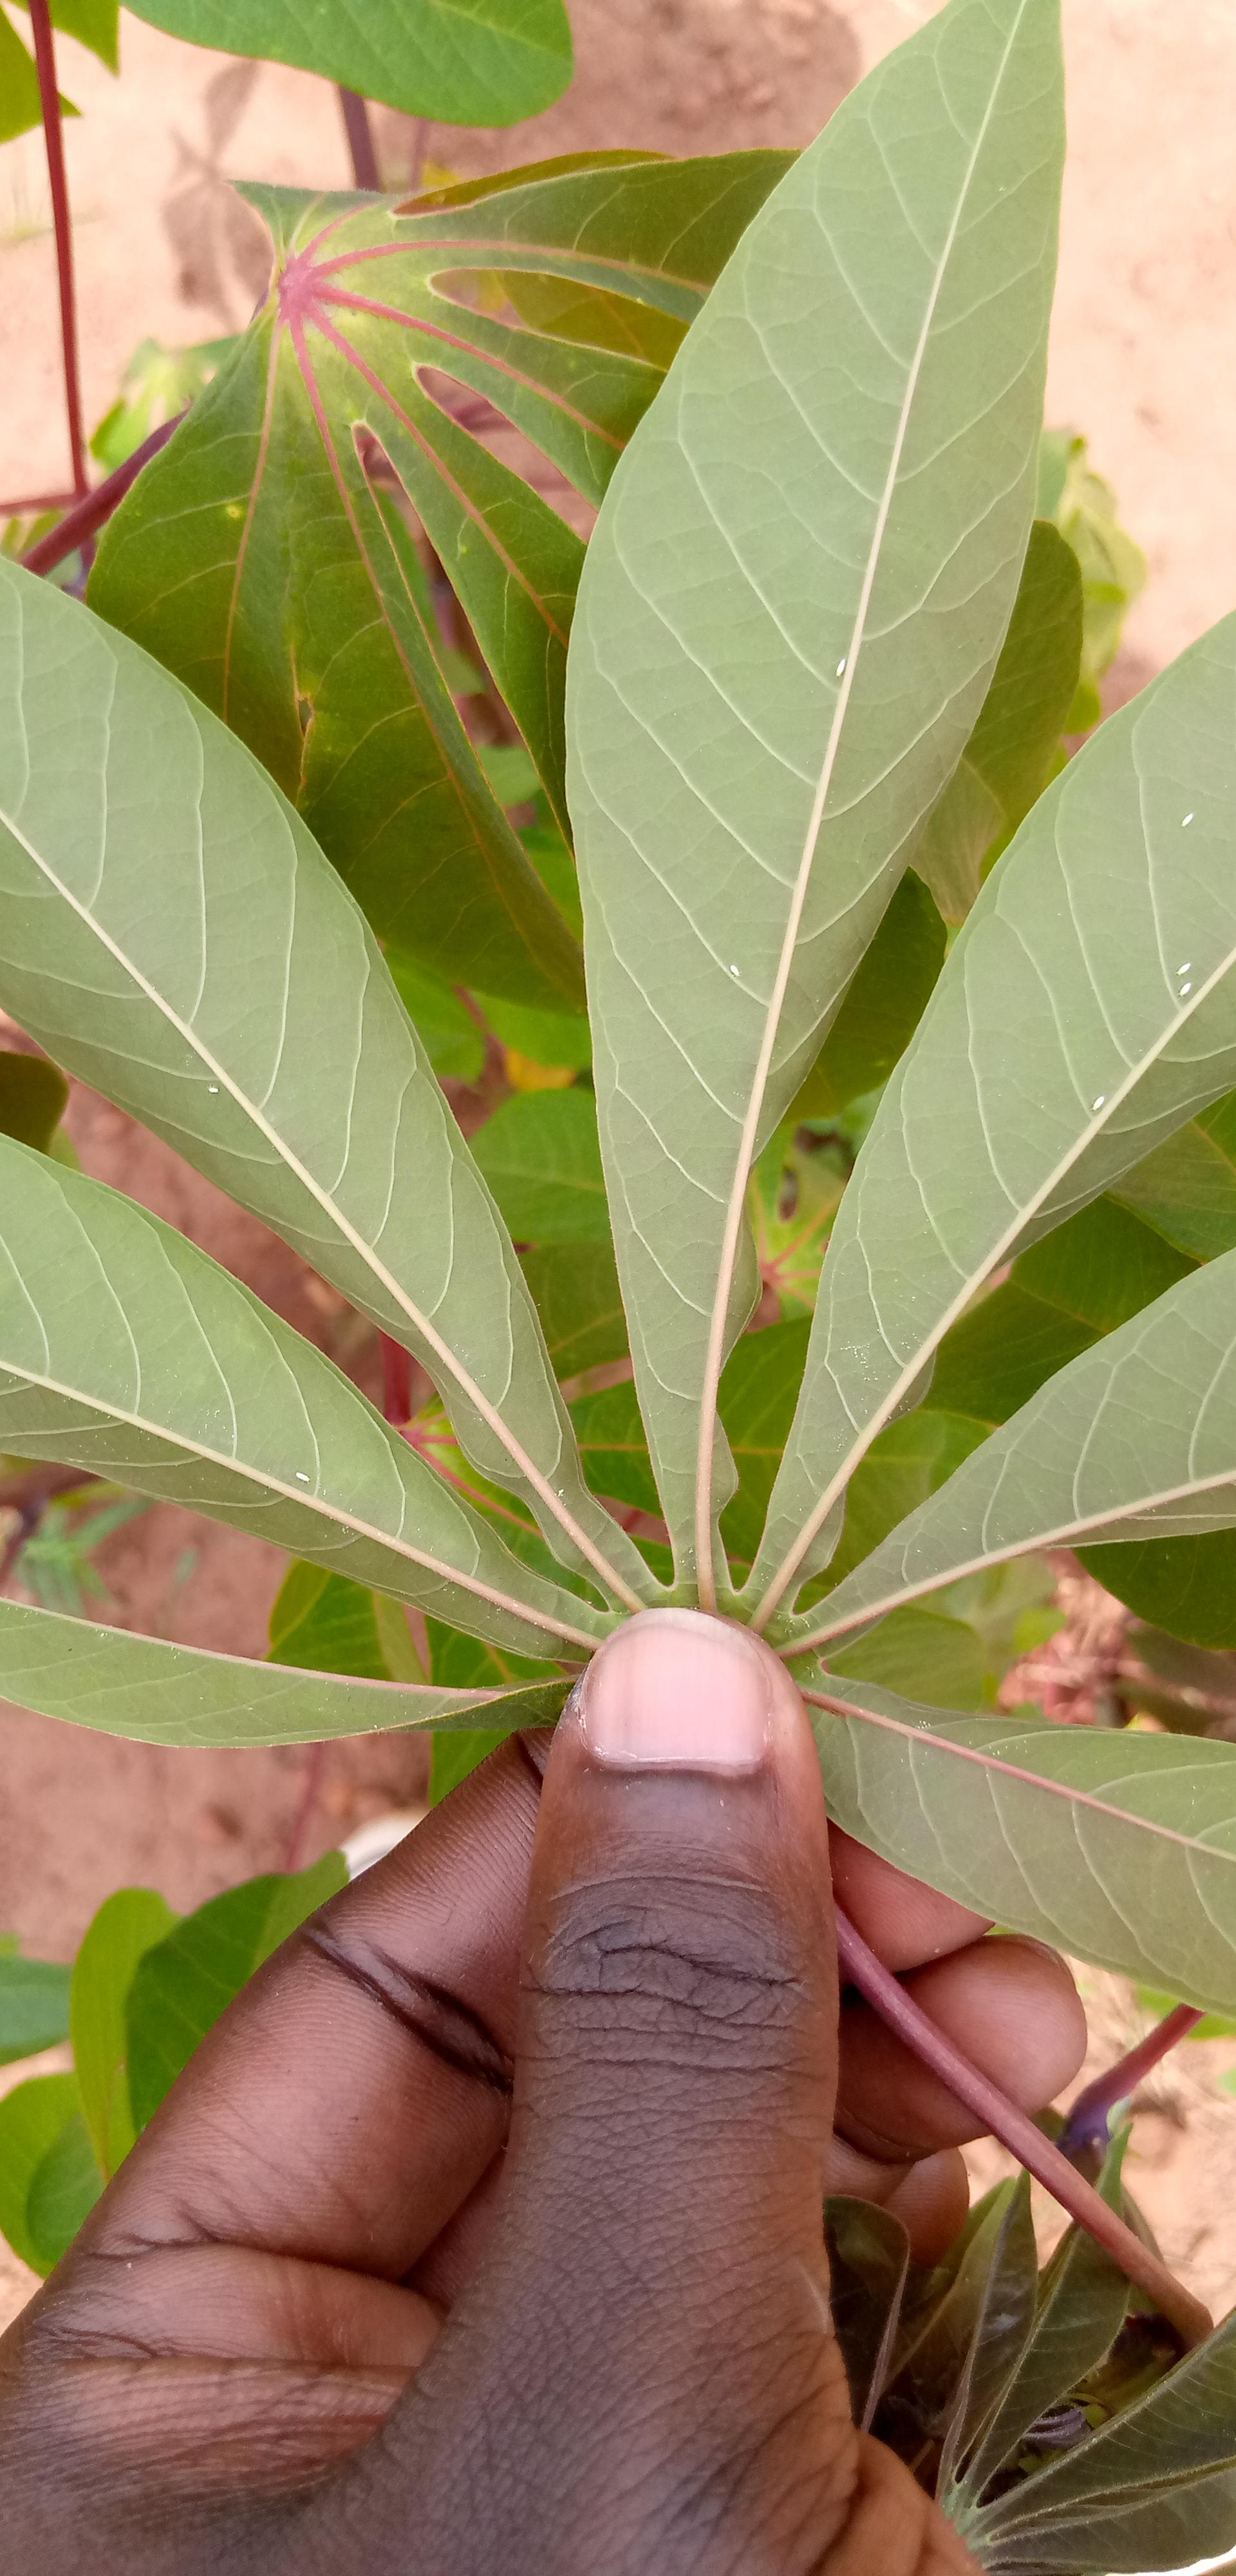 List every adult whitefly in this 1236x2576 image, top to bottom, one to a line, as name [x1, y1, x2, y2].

whitefly [834, 658, 847, 678]
whitefly [1178, 811, 1196, 831]
whitefly [1175, 960, 1194, 978]
whitefly [729, 963, 744, 980]
whitefly [1177, 981, 1193, 999]
whitefly [207, 1085, 220, 1096]
whitefly [1090, 1094, 1104, 1113]
whitefly [294, 1470, 312, 1484]